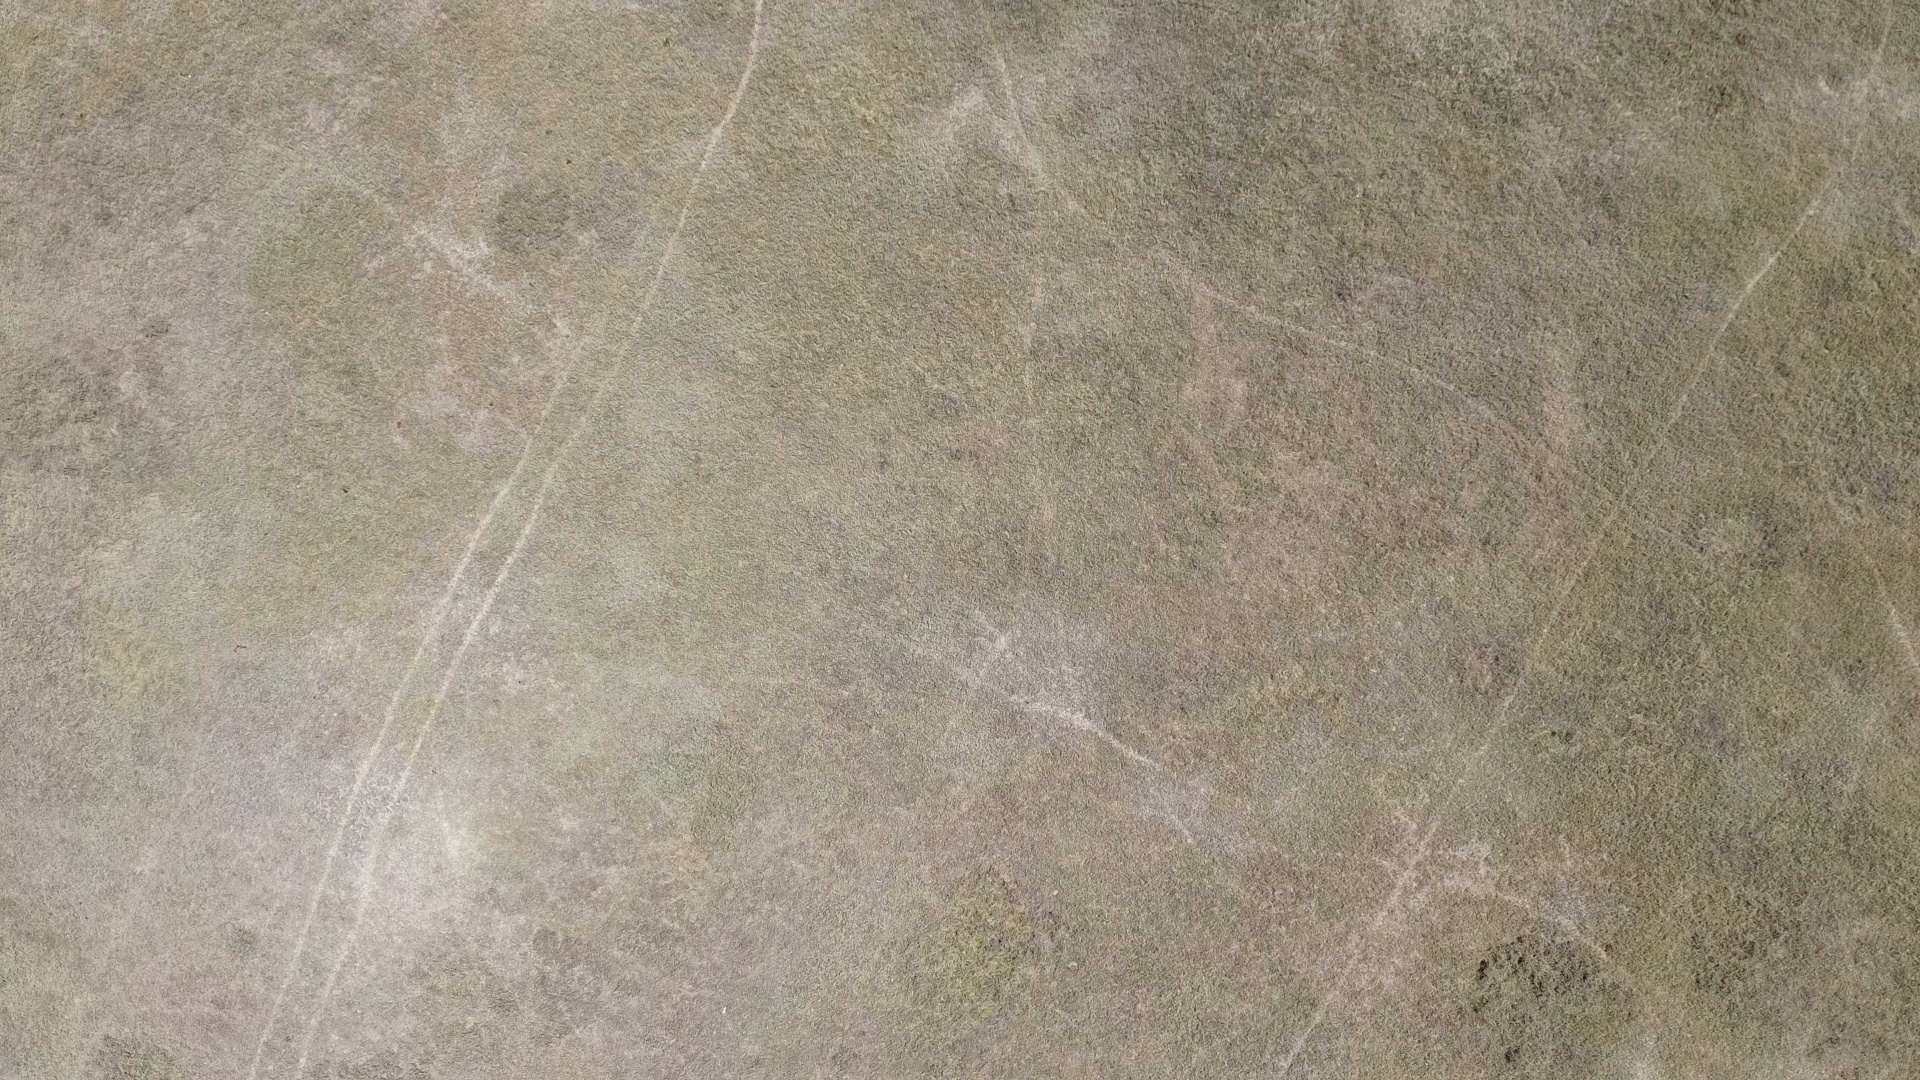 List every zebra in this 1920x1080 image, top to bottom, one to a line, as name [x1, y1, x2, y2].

None